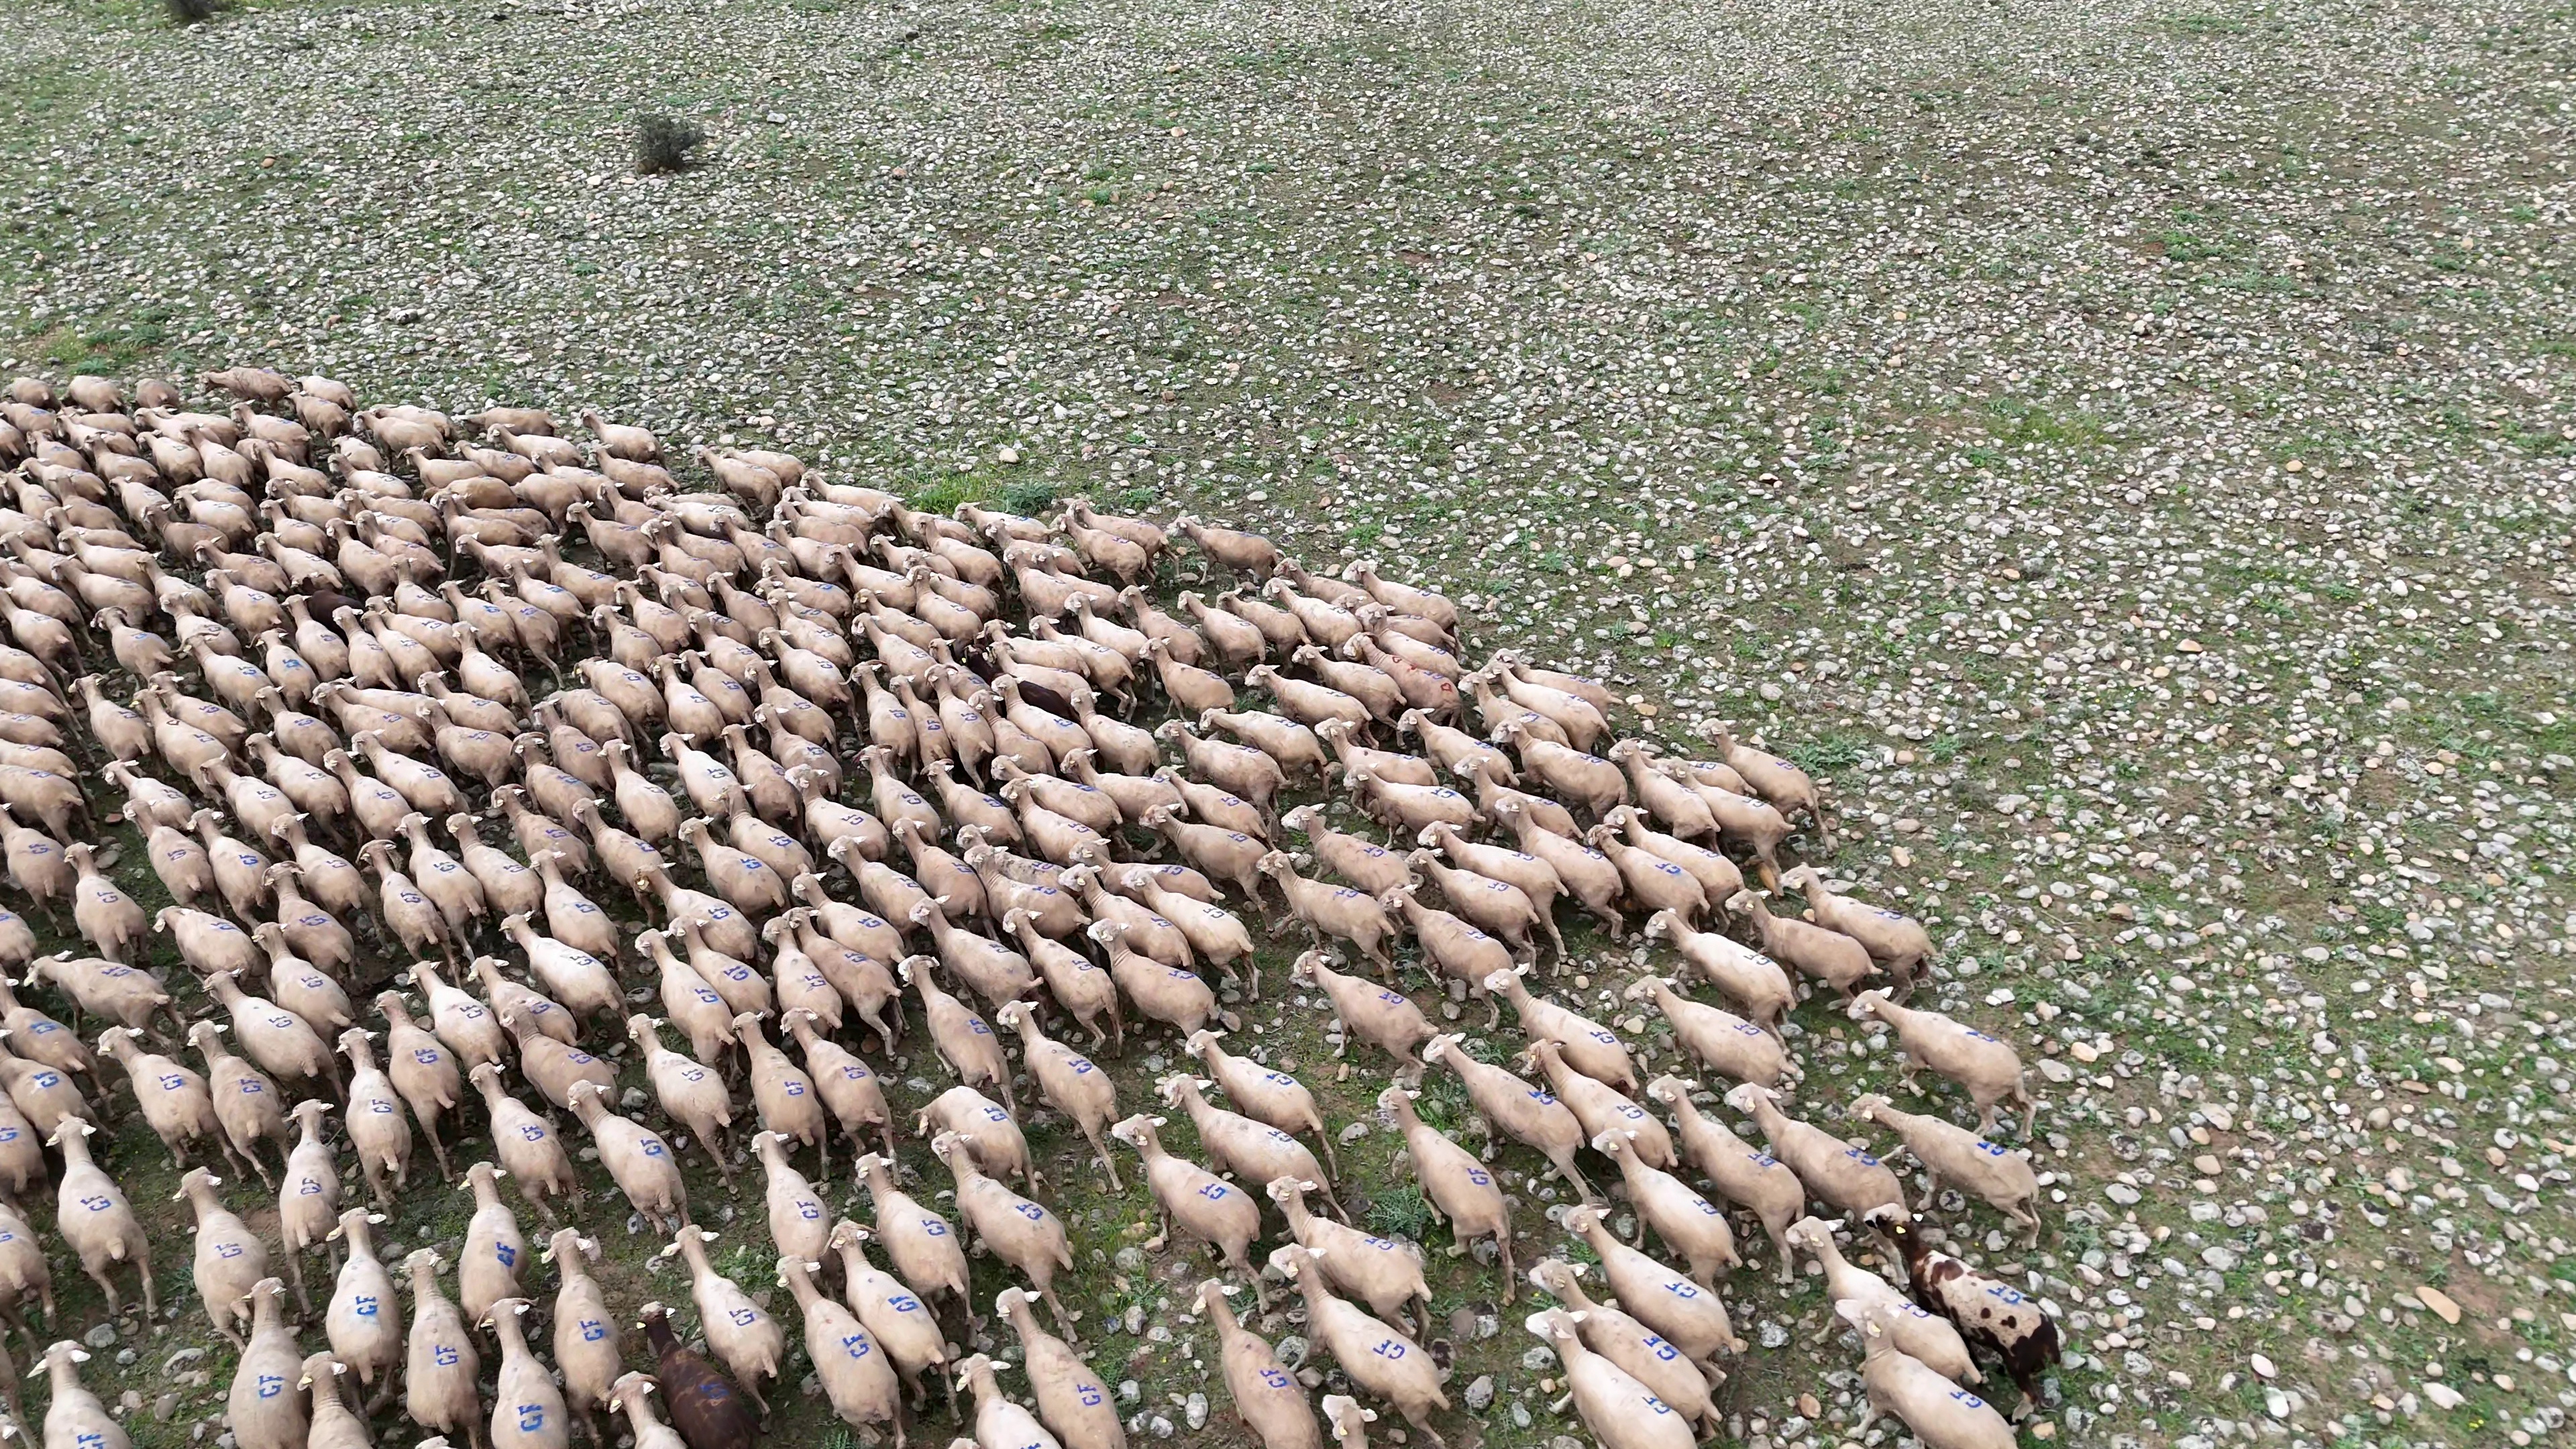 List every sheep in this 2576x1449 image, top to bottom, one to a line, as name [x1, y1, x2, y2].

sheep [199, 366, 294, 417]
sheep [293, 375, 372, 443]
sheep [59, 376, 128, 416]
sheep [0, 377, 64, 412]
sheep [134, 378, 179, 408]
sheep [284, 389, 352, 441]
sheep [56, 400, 139, 437]
sheep [0, 400, 58, 440]
sheep [368, 404, 452, 441]
sheep [151, 405, 231, 420]
sheep [132, 408, 235, 443]
sheep [460, 408, 559, 441]
sheep [573, 408, 668, 471]
sheep [352, 410, 448, 475]
sheep [56, 413, 142, 457]
sheep [0, 417, 31, 470]
sheep [178, 422, 254, 493]
sheep [486, 423, 586, 467]
sheep [26, 429, 94, 473]
sheep [136, 429, 203, 487]
sheep [76, 431, 162, 490]
sheep [330, 434, 386, 473]
sheep [250, 439, 341, 498]
sheep [576, 439, 681, 502]
sheep [449, 440, 537, 486]
sheep [395, 445, 487, 489]
sheep [530, 448, 614, 520]
sheep [689, 448, 783, 522]
sheep [723, 450, 808, 489]
sheep [326, 452, 414, 499]
sheep [17, 457, 112, 509]
sheep [0, 468, 61, 520]
sheep [800, 468, 905, 516]
sheep [48, 472, 129, 533]
sheep [509, 473, 583, 547]
sheep [108, 475, 184, 561]
sheep [423, 476, 519, 509]
sheep [262, 477, 349, 528]
sheep [172, 477, 261, 528]
sheep [597, 480, 662, 527]
sheep [782, 486, 879, 539]
sheep [333, 488, 430, 545]
sheep [354, 489, 445, 534]
sheep [174, 489, 258, 543]
sheep [430, 491, 537, 579]
sheep [451, 492, 554, 538]
sheep [646, 492, 758, 543]
sheep [259, 497, 329, 560]
sheep [876, 499, 980, 552]
sheep [1066, 499, 1180, 578]
sheep [140, 500, 230, 568]
sheep [773, 500, 869, 555]
sheep [566, 501, 657, 575]
sheep [952, 502, 1058, 551]
sheep [43, 504, 146, 555]
sheep [0, 507, 57, 552]
sheep [355, 509, 446, 598]
sheep [657, 510, 748, 590]
sheep [709, 513, 800, 579]
sheep [1049, 514, 1147, 587]
sheep [912, 516, 1006, 603]
sheep [1171, 516, 1278, 590]
sheep [325, 517, 398, 596]
sheep [640, 518, 719, 587]
sheep [984, 518, 1088, 576]
sheep [765, 520, 849, 593]
sheep [57, 528, 155, 595]
sheep [0, 530, 89, 618]
sheep [254, 531, 344, 589]
sheep [455, 532, 551, 580]
sheep [533, 534, 619, 605]
sheep [867, 534, 960, 581]
sheep [192, 535, 291, 595]
sheep [825, 542, 916, 614]
sheep [1002, 547, 1118, 627]
sheep [1031, 548, 1136, 629]
sheep [134, 551, 223, 625]
sheep [51, 553, 158, 630]
sheep [389, 553, 453, 624]
sheep [0, 556, 104, 651]
sheep [760, 557, 852, 618]
sheep [1272, 557, 1378, 615]
sheep [1341, 558, 1462, 662]
sheep [503, 559, 602, 657]
sheep [637, 561, 716, 611]
sheep [906, 564, 983, 662]
sheep [205, 569, 299, 669]
sheep [289, 571, 365, 648]
sheep [706, 571, 779, 641]
sheep [465, 572, 566, 691]
sheep [751, 575, 845, 636]
sheep [1262, 577, 1363, 661]
sheep [437, 579, 525, 686]
sheep [613, 579, 691, 654]
sheep [659, 582, 751, 648]
sheep [1118, 585, 1207, 666]
sheep [0, 586, 88, 697]
sheep [1215, 587, 1312, 678]
sheep [767, 588, 855, 669]
sheep [853, 588, 941, 654]
sheep [1177, 589, 1267, 679]
sheep [1064, 591, 1157, 704]
sheep [159, 591, 243, 660]
sheep [1330, 593, 1456, 647]
sheep [279, 594, 349, 682]
sheep [365, 595, 462, 673]
sheep [1355, 602, 1471, 684]
sheep [592, 604, 663, 689]
sheep [332, 605, 404, 690]
sheep [90, 607, 175, 681]
sheep [360, 609, 449, 694]
sheep [688, 611, 763, 694]
sheep [851, 613, 938, 703]
sheep [1029, 614, 1137, 724]
sheep [976, 619, 1090, 678]
sheep [452, 621, 532, 724]
sheep [758, 627, 867, 746]
sheep [245, 627, 330, 723]
sheep [1342, 631, 1470, 735]
sheep [170, 632, 275, 734]
sheep [1139, 636, 1238, 721]
sheep [987, 641, 1093, 704]
sheep [0, 643, 84, 732]
sheep [959, 644, 1084, 729]
sheep [1291, 644, 1407, 729]
sheep [1487, 647, 1624, 720]
sheep [678, 649, 764, 750]
sheep [647, 653, 736, 772]
sheep [571, 656, 675, 760]
sheep [744, 659, 843, 766]
sheep [837, 660, 918, 787]
sheep [1478, 661, 1609, 754]
sheep [923, 663, 995, 792]
sheep [1245, 663, 1379, 750]
sheep [418, 670, 522, 737]
sheep [139, 671, 247, 778]
sheep [68, 672, 166, 780]
sheep [1458, 672, 1572, 749]
sheep [889, 674, 952, 778]
sheep [991, 673, 1096, 784]
sheep [332, 675, 434, 733]
sheep [0, 678, 96, 764]
sheep [309, 681, 431, 755]
sheep [127, 683, 237, 826]
sheep [255, 686, 344, 770]
sheep [1070, 688, 1162, 776]
sheep [967, 688, 1057, 778]
sheep [546, 689, 642, 773]
sheep [415, 697, 526, 789]
sheep [532, 698, 616, 793]
sheep [753, 703, 844, 804]
sheep [1199, 707, 1330, 800]
sheep [0, 709, 69, 757]
sheep [1397, 708, 1520, 789]
sheep [1490, 714, 1628, 825]
sheep [1314, 717, 1440, 822]
sheep [1695, 718, 1837, 860]
sheep [1154, 718, 1291, 843]
sheep [720, 723, 807, 846]
sheep [351, 729, 471, 850]
sheep [245, 731, 364, 851]
sheep [659, 732, 738, 845]
sheep [509, 732, 596, 871]
sheep [0, 737, 100, 820]
sheep [1608, 737, 1722, 856]
sheep [596, 739, 695, 887]
sheep [851, 744, 942, 846]
sheep [322, 747, 414, 840]
sheep [1637, 747, 1758, 796]
sheep [1060, 748, 1189, 860]
sheep [199, 749, 306, 862]
sheep [991, 754, 1135, 861]
sheep [1453, 753, 1584, 844]
sheep [1657, 756, 1796, 901]
sheep [102, 758, 195, 830]
sheep [920, 758, 1033, 859]
sheep [1343, 762, 1486, 850]
sheep [0, 764, 96, 847]
sheep [784, 763, 889, 865]
sheep [1153, 764, 1277, 851]
sheep [709, 781, 816, 906]
sheep [486, 783, 593, 898]
sheep [1495, 794, 1624, 942]
sheep [571, 798, 674, 930]
sheep [122, 800, 227, 919]
sheep [0, 802, 79, 937]
sheep [1138, 803, 1275, 933]
sheep [1280, 803, 1411, 900]
sheep [1604, 805, 1757, 941]
sheep [187, 808, 271, 931]
sheep [446, 812, 545, 917]
sheep [395, 812, 485, 966]
sheep [271, 813, 392, 960]
sheep [678, 815, 791, 916]
sheep [893, 817, 1001, 943]
sheep [1417, 819, 1569, 962]
sheep [1584, 823, 1711, 933]
sheep [956, 824, 1090, 915]
sheep [827, 836, 929, 956]
sheep [1068, 838, 1225, 906]
sheep [356, 840, 462, 990]
sheep [63, 841, 151, 964]
sheep [963, 845, 1100, 966]
sheep [1404, 848, 1542, 980]
sheep [529, 848, 625, 972]
sheep [1256, 849, 1397, 990]
sheep [261, 861, 354, 982]
sheep [633, 862, 761, 975]
sheep [1058, 863, 1196, 974]
sheep [1779, 865, 1939, 1005]
sheep [1118, 866, 1260, 1004]
sheep [792, 872, 906, 973]
sheep [1378, 884, 1515, 1032]
sheep [1725, 889, 1883, 1009]
sheep [909, 894, 1046, 1037]
sheep [0, 904, 42, 967]
sheep [152, 905, 277, 1003]
sheep [782, 906, 903, 1061]
sheep [1002, 907, 1123, 1058]
sheep [1644, 907, 1797, 1054]
sheep [499, 909, 631, 1024]
sheep [761, 912, 843, 1042]
sheep [668, 915, 777, 1018]
sheep [1087, 918, 1223, 1086]
sheep [251, 922, 355, 1052]
sheep [635, 929, 744, 1077]
sheep [24, 950, 188, 1067]
sheep [1294, 950, 1439, 1090]
sheep [898, 953, 1019, 1125]
sheep [467, 954, 578, 1048]
sheep [407, 960, 511, 1091]
sheep [1483, 962, 1640, 1100]
sheep [202, 968, 350, 1105]
sheep [0, 973, 118, 1122]
sheep [1624, 975, 1796, 1116]
sheep [1847, 987, 2036, 1142]
sheep [372, 989, 465, 1184]
sheep [499, 997, 620, 1132]
sheep [996, 1000, 1127, 1200]
sheep [780, 1007, 902, 1191]
sheep [732, 1011, 831, 1182]
sheep [626, 1013, 741, 1201]
sheep [186, 1020, 291, 1195]
sheep [0, 1025, 119, 1157]
sheep [98, 1025, 247, 1185]
sheep [336, 1026, 413, 1227]
sheep [1184, 1029, 1342, 1189]
sheep [1423, 1033, 1593, 1204]
sheep [1522, 1039, 1677, 1174]
sheep [469, 1062, 587, 1232]
sheep [1162, 1073, 1354, 1245]
sheep [1646, 1073, 1807, 1284]
sheep [567, 1079, 692, 1235]
sheep [0, 1081, 58, 1231]
sheep [1723, 1081, 1910, 1293]
sheep [911, 1085, 1039, 1202]
sheep [1378, 1085, 1516, 1307]
sheep [1848, 1091, 2041, 1251]
sheep [283, 1099, 344, 1316]
sheep [1111, 1112, 1270, 1315]
sheep [45, 1118, 158, 1325]
sheep [1591, 1126, 1742, 1300]
sheep [931, 1129, 1079, 1347]
sheep [750, 1130, 838, 1304]
sheep [855, 1151, 979, 1350]
sheep [459, 1161, 529, 1377]
sheep [172, 1166, 270, 1356]
sheep [1267, 1175, 1433, 1349]
sheep [0, 1202, 57, 1364]
sheep [1863, 1202, 2061, 1407]
sheep [1560, 1206, 1734, 1390]
sheep [326, 1207, 402, 1449]
sheep [820, 1216, 964, 1427]
sheep [1785, 1217, 1981, 1387]
sheep [660, 1223, 785, 1435]
sheep [540, 1226, 624, 1449]
sheep [1269, 1242, 1452, 1449]
sheep [400, 1248, 482, 1449]
sheep [776, 1254, 908, 1449]
sheep [1529, 1259, 1721, 1432]
sheep [228, 1277, 310, 1449]
sheep [1192, 1277, 1323, 1449]
sheep [995, 1286, 1127, 1449]
sheep [473, 1298, 570, 1449]
sheep [1835, 1299, 2018, 1449]
sheep [636, 1300, 761, 1449]
sheep [1525, 1307, 1697, 1449]
sheep [27, 1340, 132, 1449]
sheep [0, 1341, 44, 1449]
sheep [297, 1351, 373, 1449]
sheep [956, 1353, 1062, 1449]
sheep [603, 1371, 689, 1449]
sheep [1322, 1394, 1378, 1449]
sheep [415, 1436, 458, 1449]
sheep [948, 1437, 980, 1449]